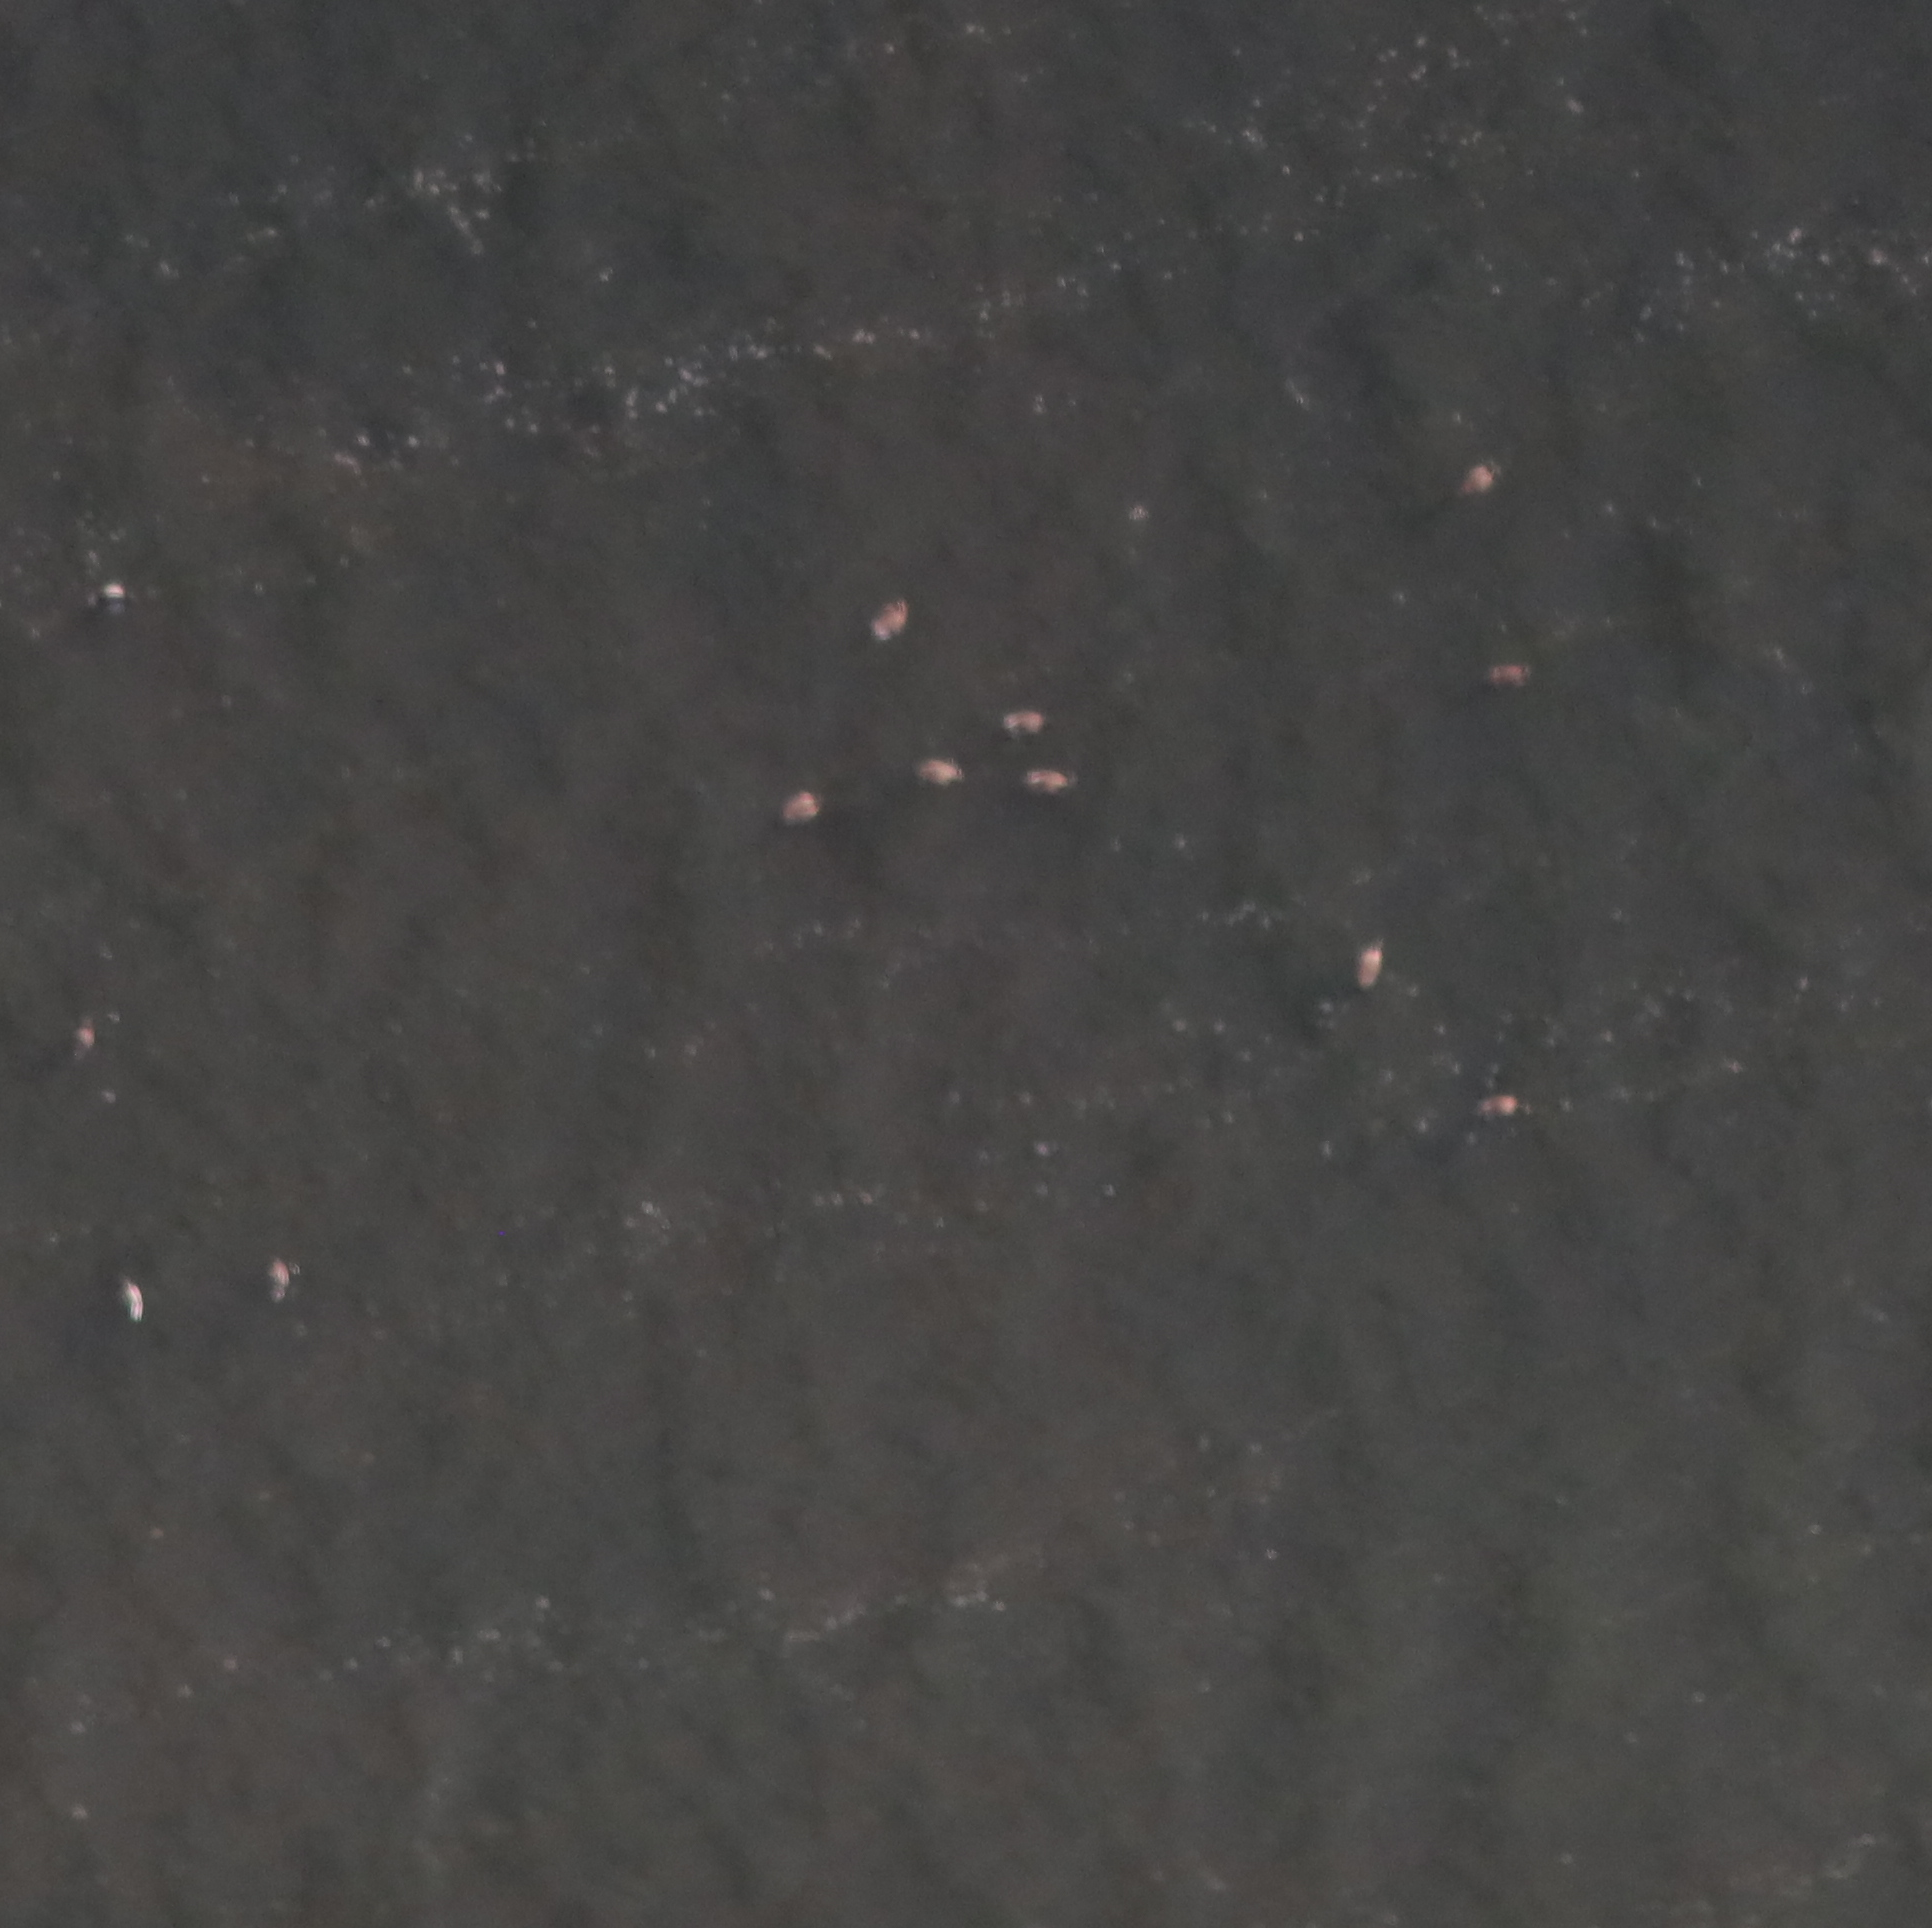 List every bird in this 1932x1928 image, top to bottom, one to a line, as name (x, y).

Canada goose (1477, 483)
brant (109, 598)
Canada goose (897, 618)
Canada goose (1511, 674)
Canada goose (1029, 722)
Canada goose (940, 775)
Canada goose (1047, 784)
Canada goose (798, 808)
Canada goose (1369, 969)
brant (78, 1038)
Canada goose (1497, 1104)
brant (274, 1278)
brant (132, 1305)